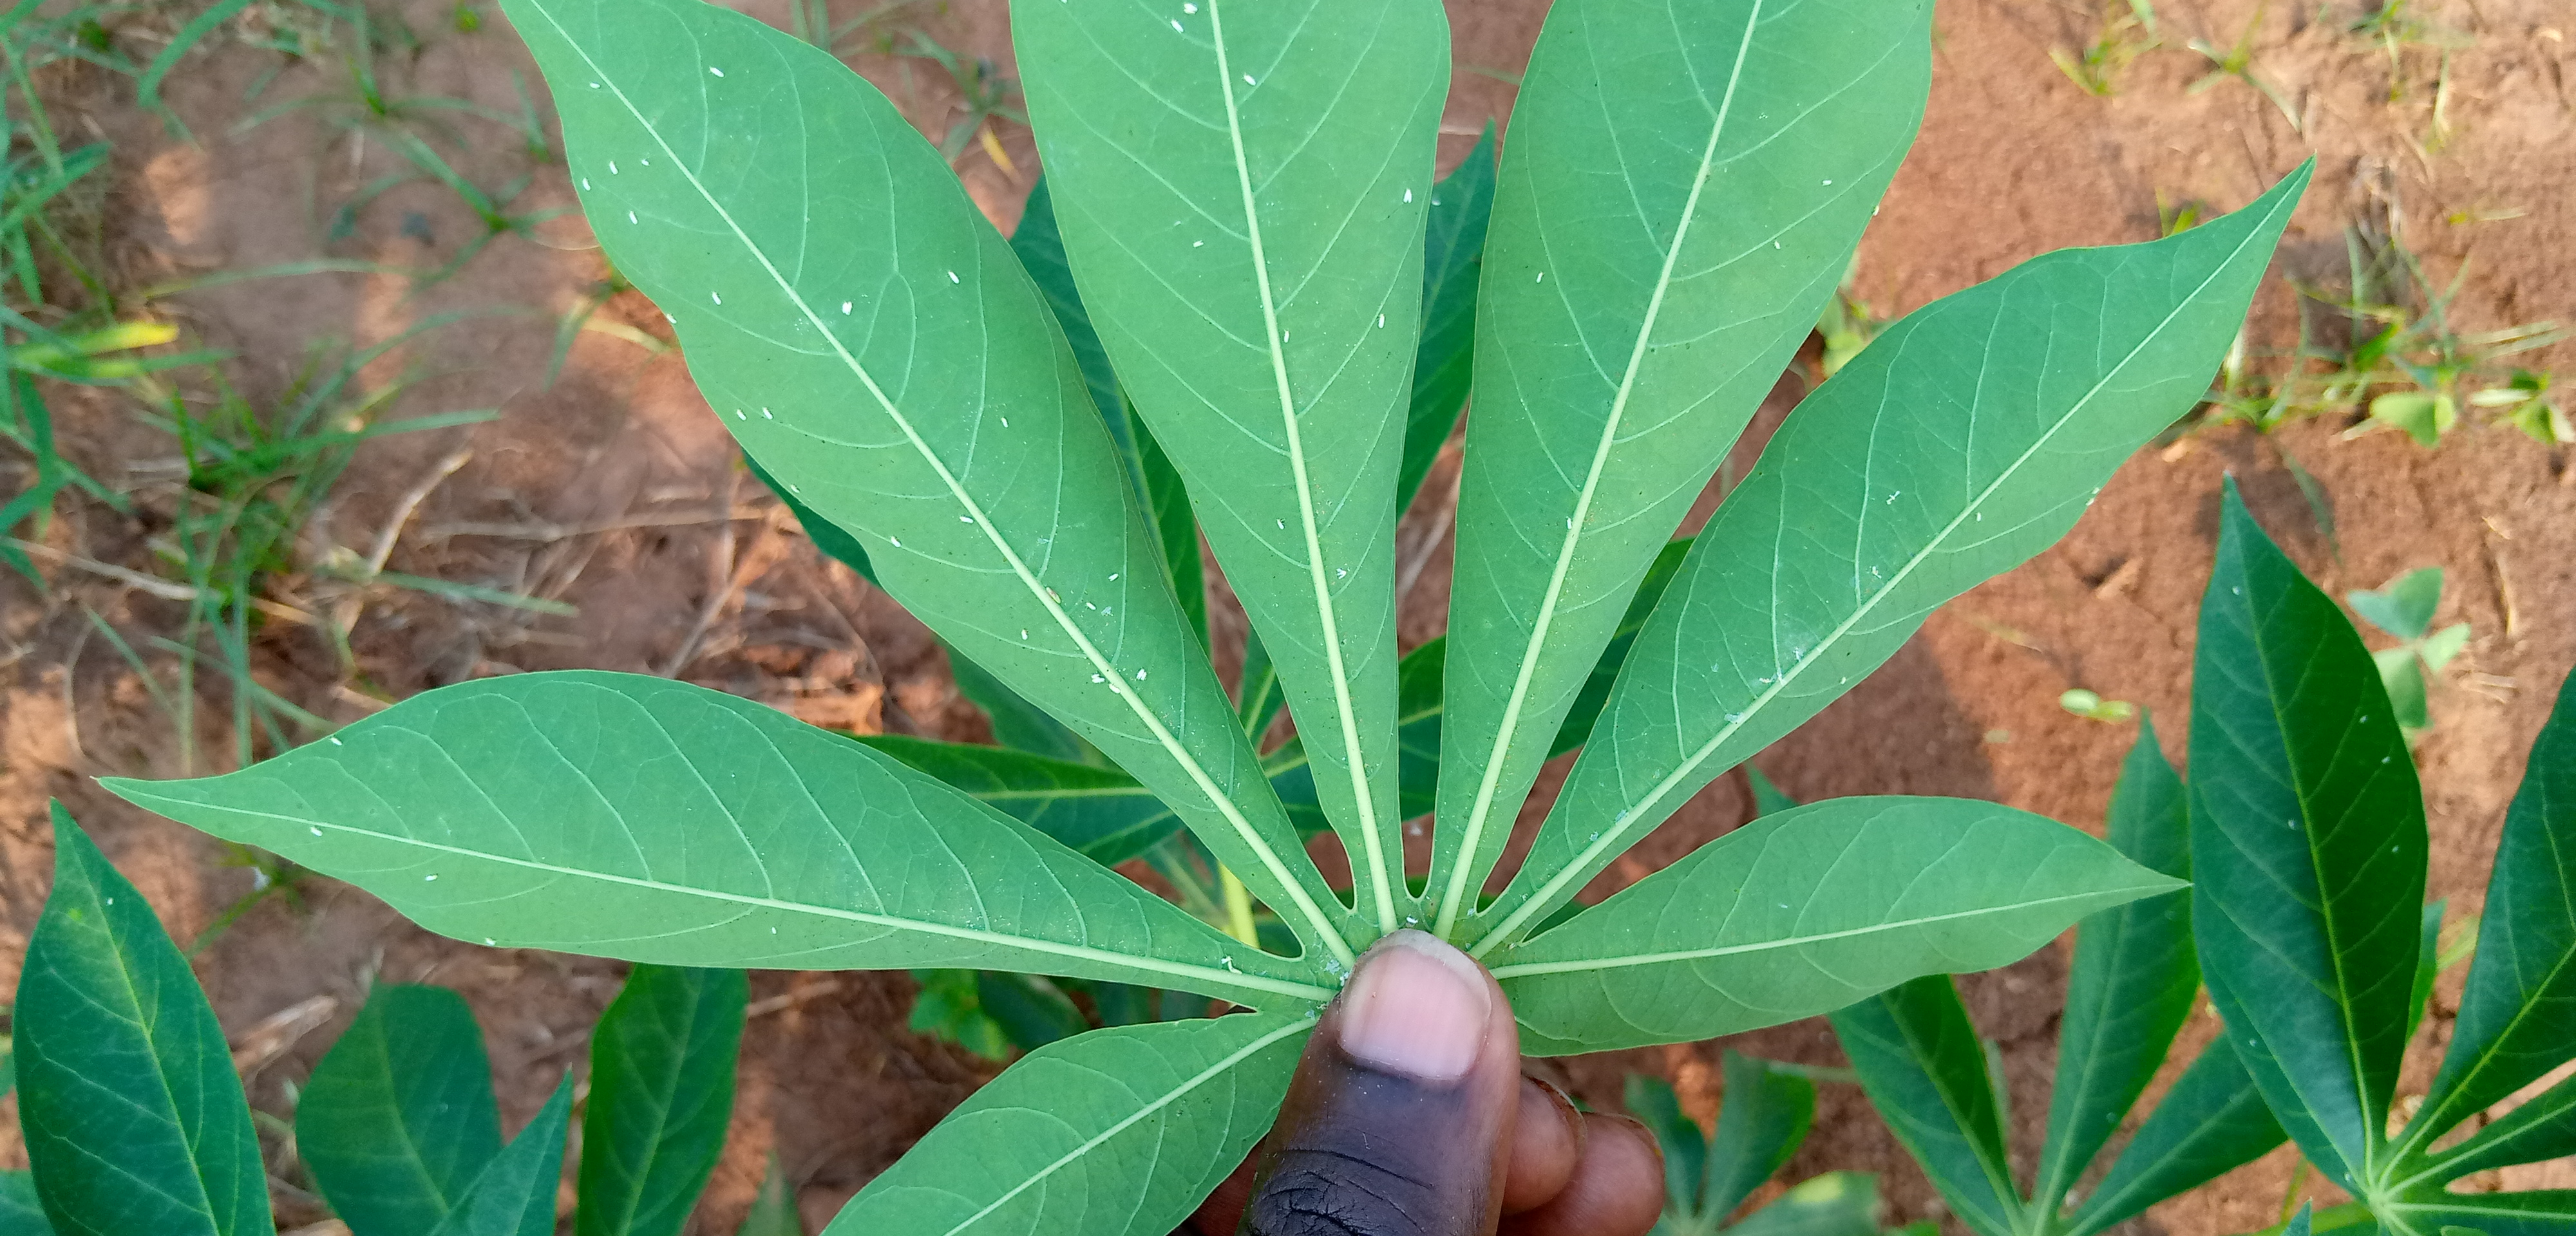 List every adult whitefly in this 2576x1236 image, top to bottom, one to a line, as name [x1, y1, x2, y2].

whitefly [1182, 2, 1199, 15]
whitefly [1168, 17, 1186, 37]
whitefly [708, 64, 728, 79]
whitefly [1241, 72, 1258, 87]
whitefly [587, 80, 601, 89]
whitefly [639, 157, 650, 167]
whitefly [608, 158, 620, 176]
whitefly [580, 174, 593, 192]
whitefly [1819, 176, 1834, 189]
whitefly [1401, 187, 1414, 205]
whitefly [1871, 202, 1881, 218]
whitefly [627, 209, 639, 227]
whitefly [1189, 236, 1206, 249]
whitefly [1772, 239, 1784, 251]
whitefly [947, 269, 961, 285]
whitefly [1535, 270, 1545, 286]
whitefly [709, 289, 723, 306]
whitefly [840, 299, 854, 318]
whitefly [1376, 308, 1388, 331]
whitefly [664, 312, 679, 326]
whitefly [1282, 326, 1293, 344]
whitefly [759, 405, 774, 420]
whitefly [734, 406, 748, 424]
whitefly [999, 415, 1011, 430]
whitefly [789, 482, 803, 496]
whitefly [2090, 485, 2103, 496]
whitefly [1884, 487, 1900, 507]
whitefly [2085, 496, 2097, 508]
whitefly [1974, 509, 1984, 524]
whitefly [958, 514, 975, 525]
whitefly [1565, 516, 1574, 530]
whitefly [1274, 517, 1288, 532]
whitefly [888, 533, 903, 549]
whitefly [1868, 564, 1884, 581]
whitefly [1334, 567, 1349, 580]
whitefly [1104, 570, 1121, 585]
whitefly [2230, 583, 2245, 598]
whitefly [1083, 600, 1099, 612]
whitefly [1018, 627, 1030, 641]
whitefly [1135, 667, 1150, 683]
whitefly [1090, 672, 1105, 686]
whitefly [1756, 675, 1774, 684]
whitefly [1838, 675, 1848, 689]
whitefly [1106, 682, 1122, 696]
whitefly [2358, 712, 2370, 725]
whitefly [328, 735, 344, 747]
whitefly [2380, 753, 2394, 765]
whitefly [2286, 817, 2297, 832]
whitefly [308, 824, 325, 838]
whitefly [2391, 843, 2400, 855]
whitefly [422, 871, 439, 882]
whitefly [105, 895, 115, 908]
whitefly [1405, 915, 1421, 926]
whitefly [770, 925, 781, 936]
whitefly [484, 935, 500, 948]
whitefly [1218, 952, 1244, 974]
whitefly [2342, 1171, 2354, 1184]